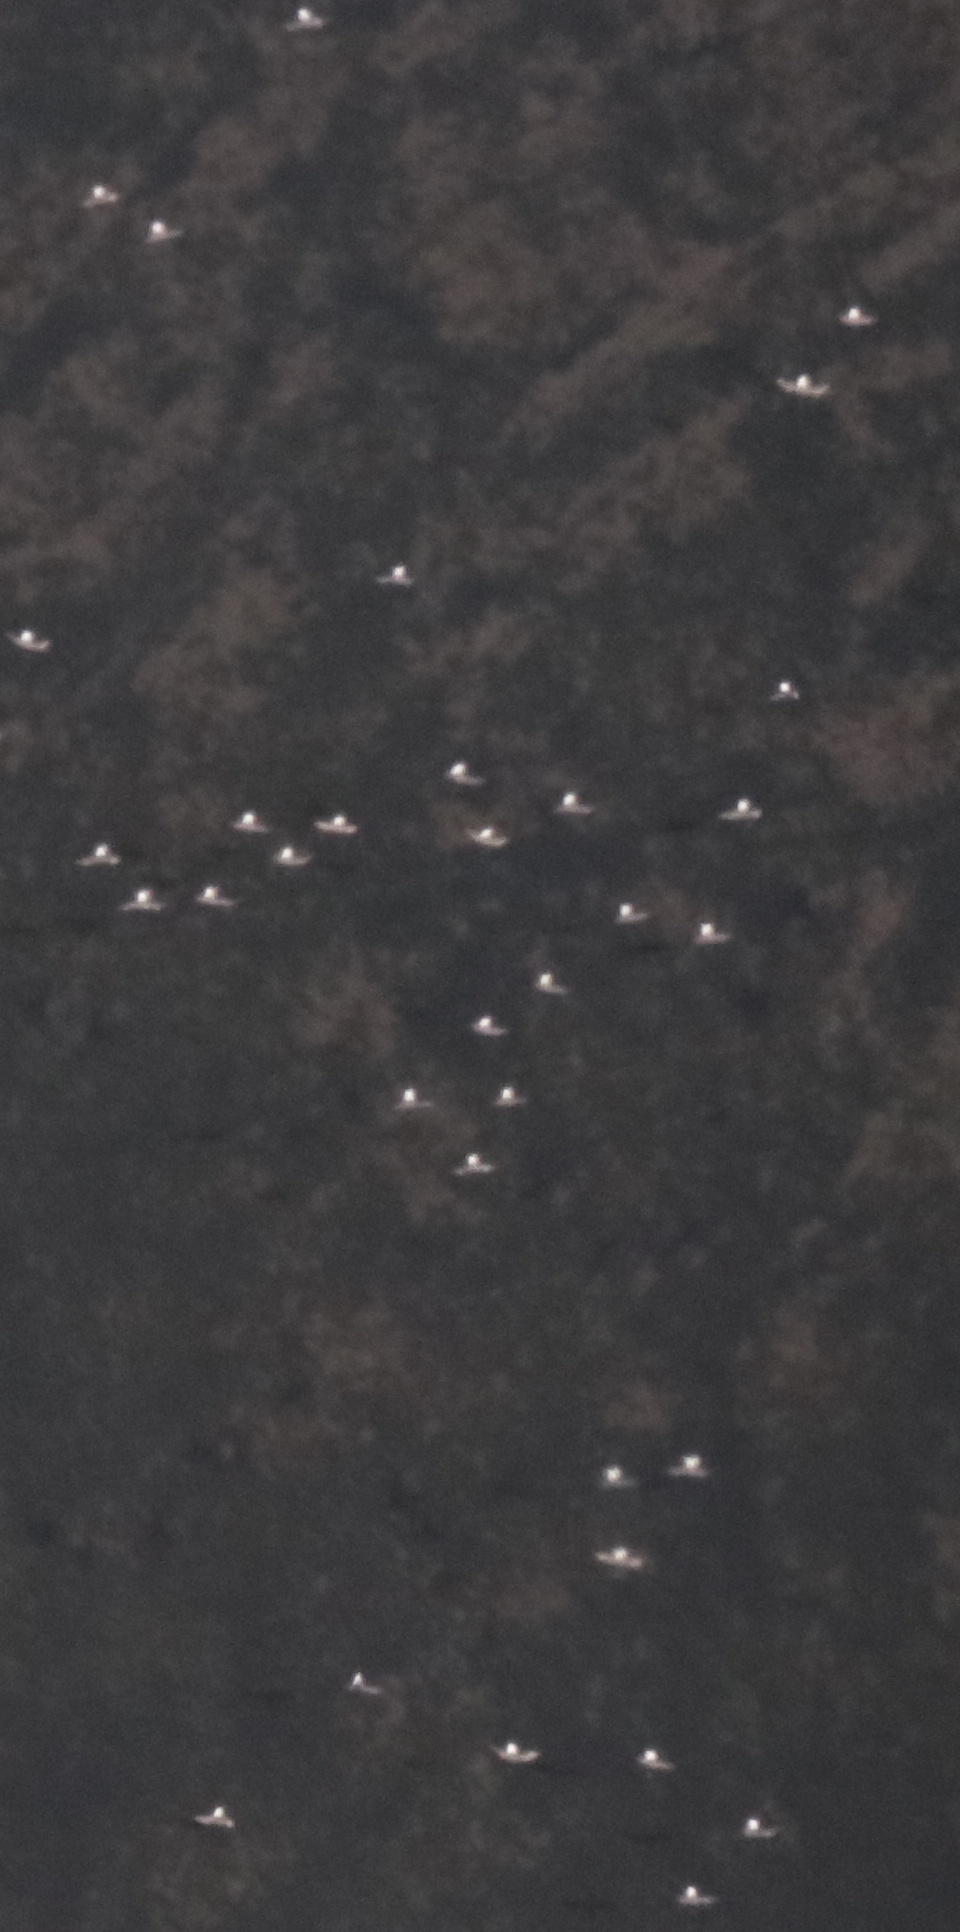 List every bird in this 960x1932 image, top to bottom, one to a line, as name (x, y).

brant (306, 20)
brant (107, 191)
brant (159, 225)
brant (850, 327)
brant (798, 385)
brant (399, 580)
brant (34, 639)
brant (785, 685)
brant (459, 772)
brant (746, 806)
brant (566, 811)
brant (258, 822)
brant (325, 828)
brant (489, 836)
brant (96, 858)
brant (297, 865)
brant (215, 901)
brant (139, 911)
brant (630, 916)
brant (719, 940)
brant (554, 984)
brant (492, 1039)
brant (511, 1102)
brant (415, 1103)
brant (473, 1159)
brant (683, 1466)
brant (610, 1478)
brant (623, 1559)
brant (367, 1685)
brant (518, 1754)
brant (641, 1757)
brant (217, 1817)
brant (753, 1828)
brant (701, 1893)